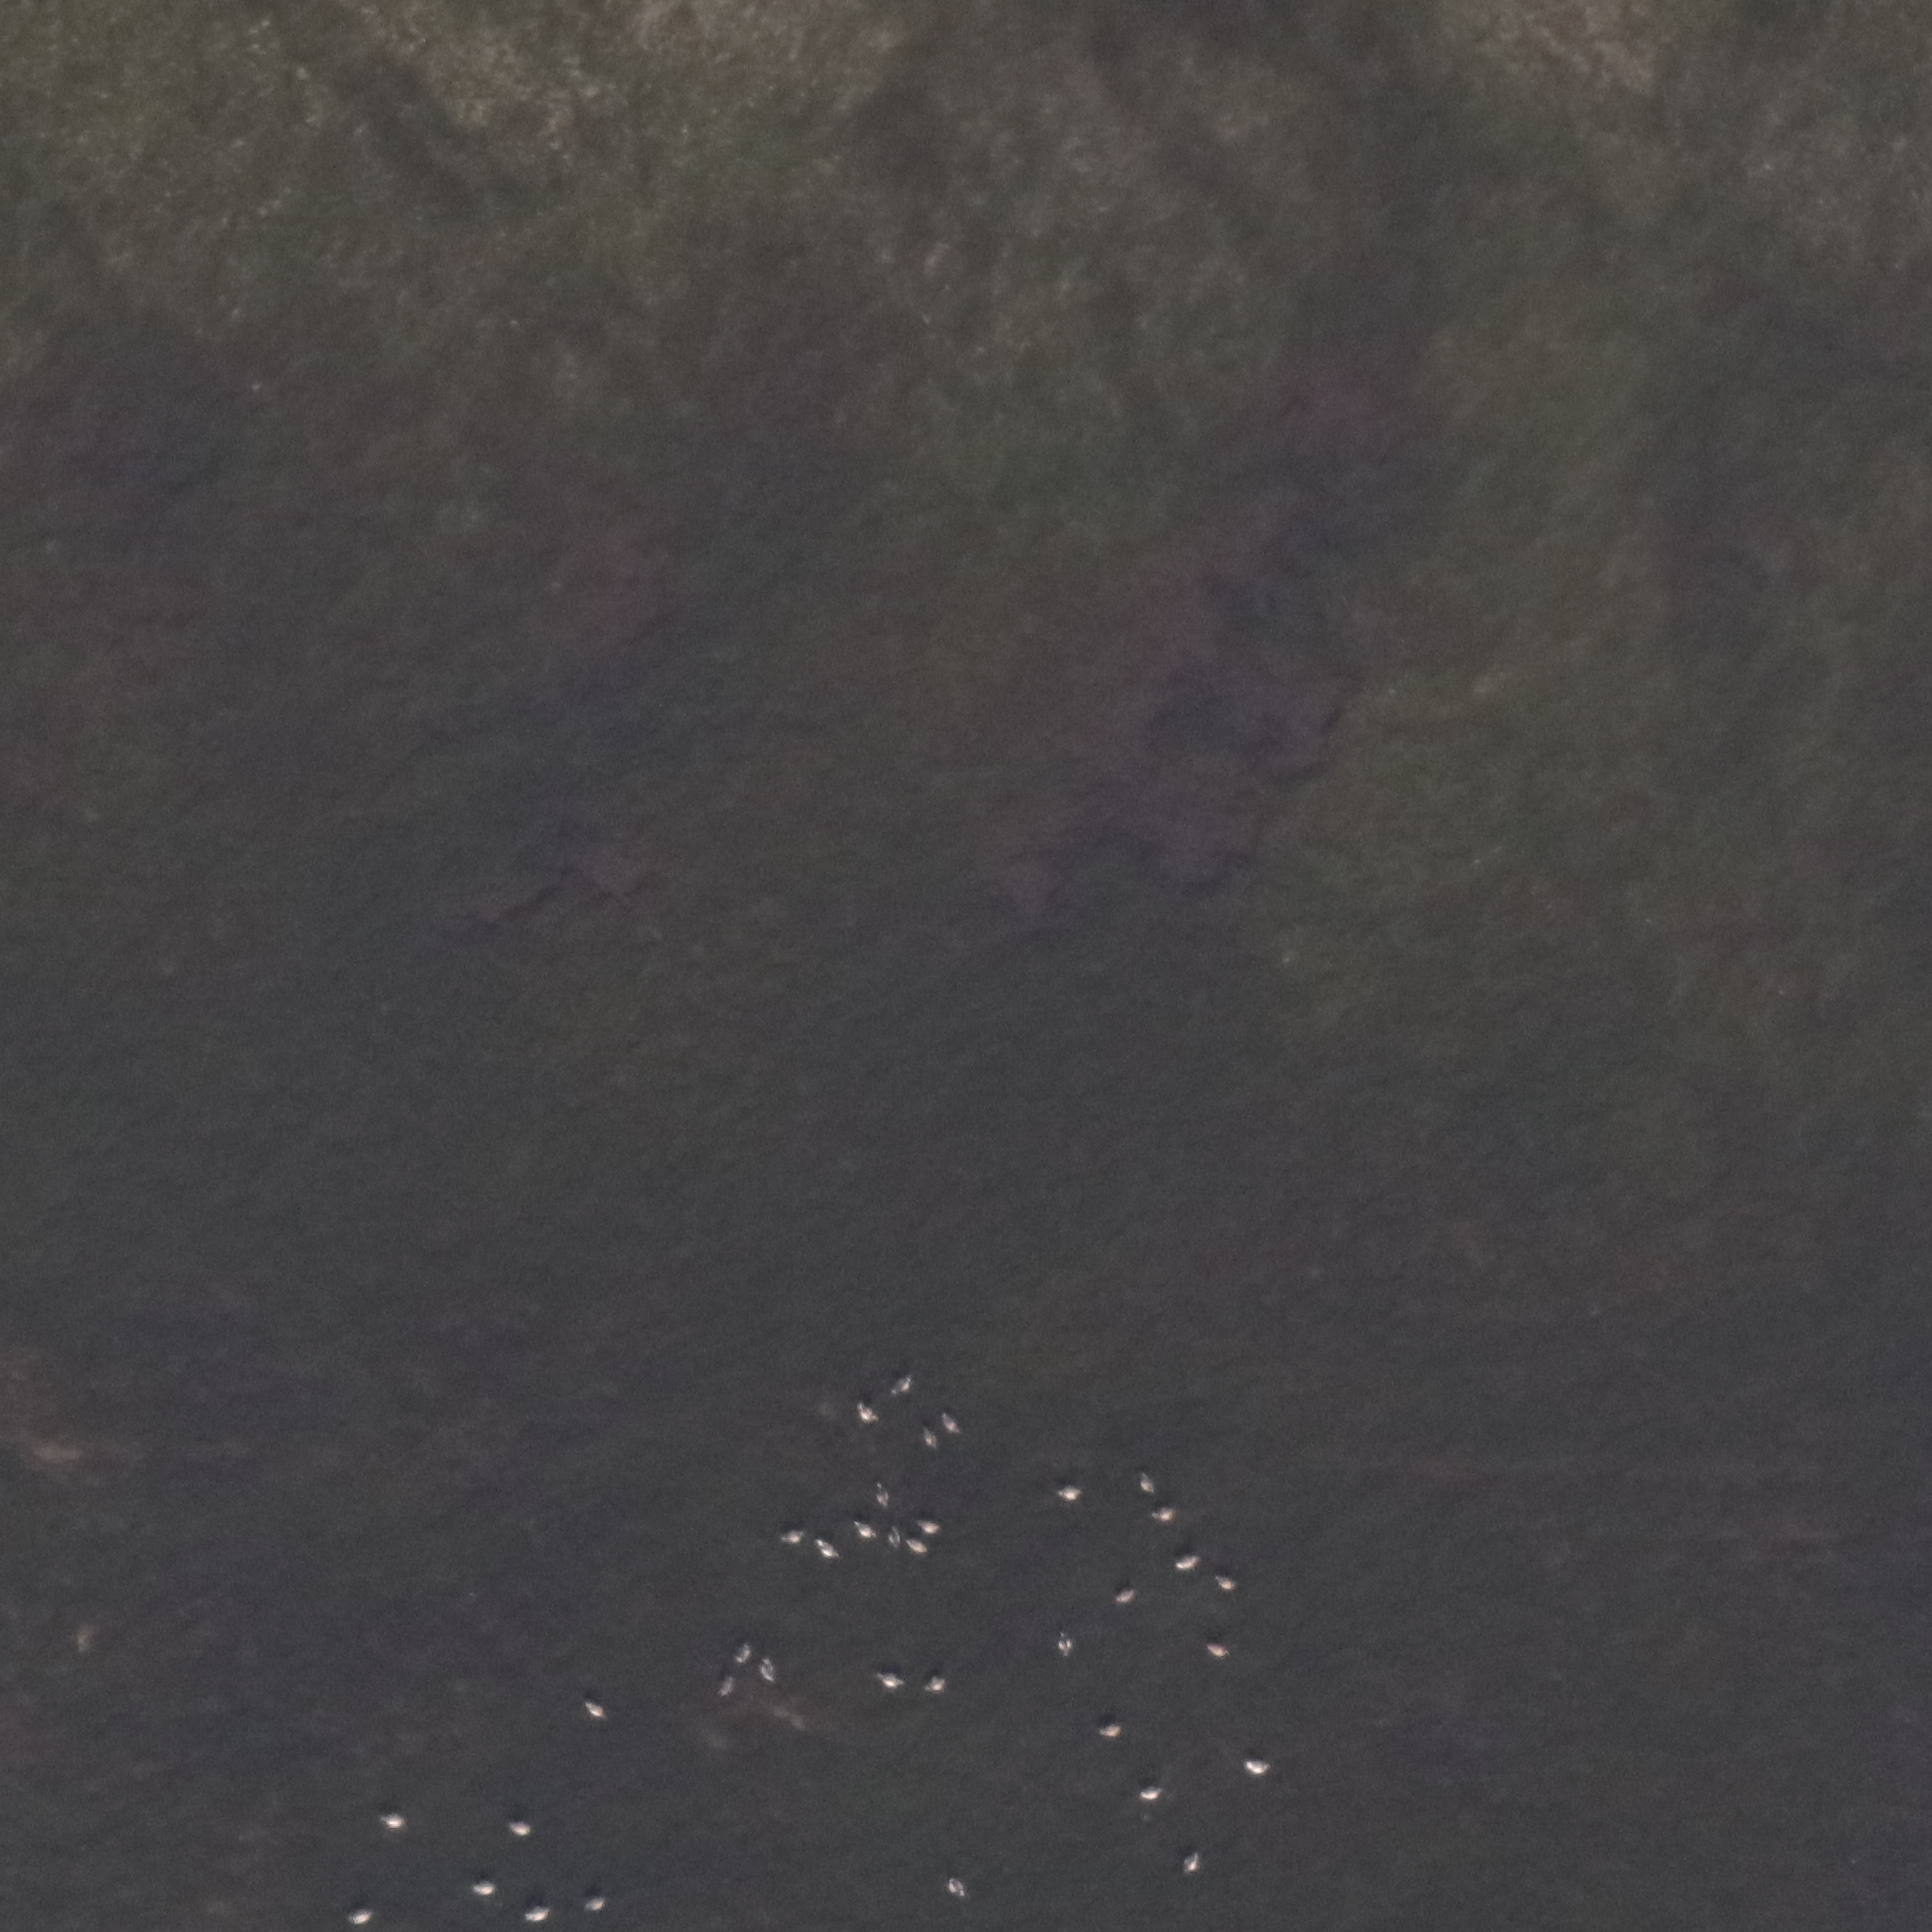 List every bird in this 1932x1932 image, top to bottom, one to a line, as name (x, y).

brant (905, 1388)
brant (865, 1414)
brant (947, 1425)
brant (932, 1435)
brant (1141, 1484)
brant (1062, 1491)
brant (885, 1501)
brant (1161, 1516)
brant (934, 1530)
brant (866, 1534)
brant (793, 1537)
brant (895, 1539)
brant (824, 1550)
brant (920, 1551)
brant (1190, 1559)
brant (1221, 1580)
brant (1124, 1588)
brant (1220, 1650)
brant (745, 1651)
brant (1068, 1655)
brant (772, 1670)
brant (889, 1679)
brant (940, 1684)
brant (731, 1692)
brant (588, 1707)
brant (1117, 1736)
brant (1253, 1763)
brant (1148, 1789)
brant (393, 1822)
brant (516, 1824)
brant (1192, 1861)
brant (955, 1888)
brant (487, 1895)
brant (598, 1902)
brant (358, 1914)
brant (540, 1920)